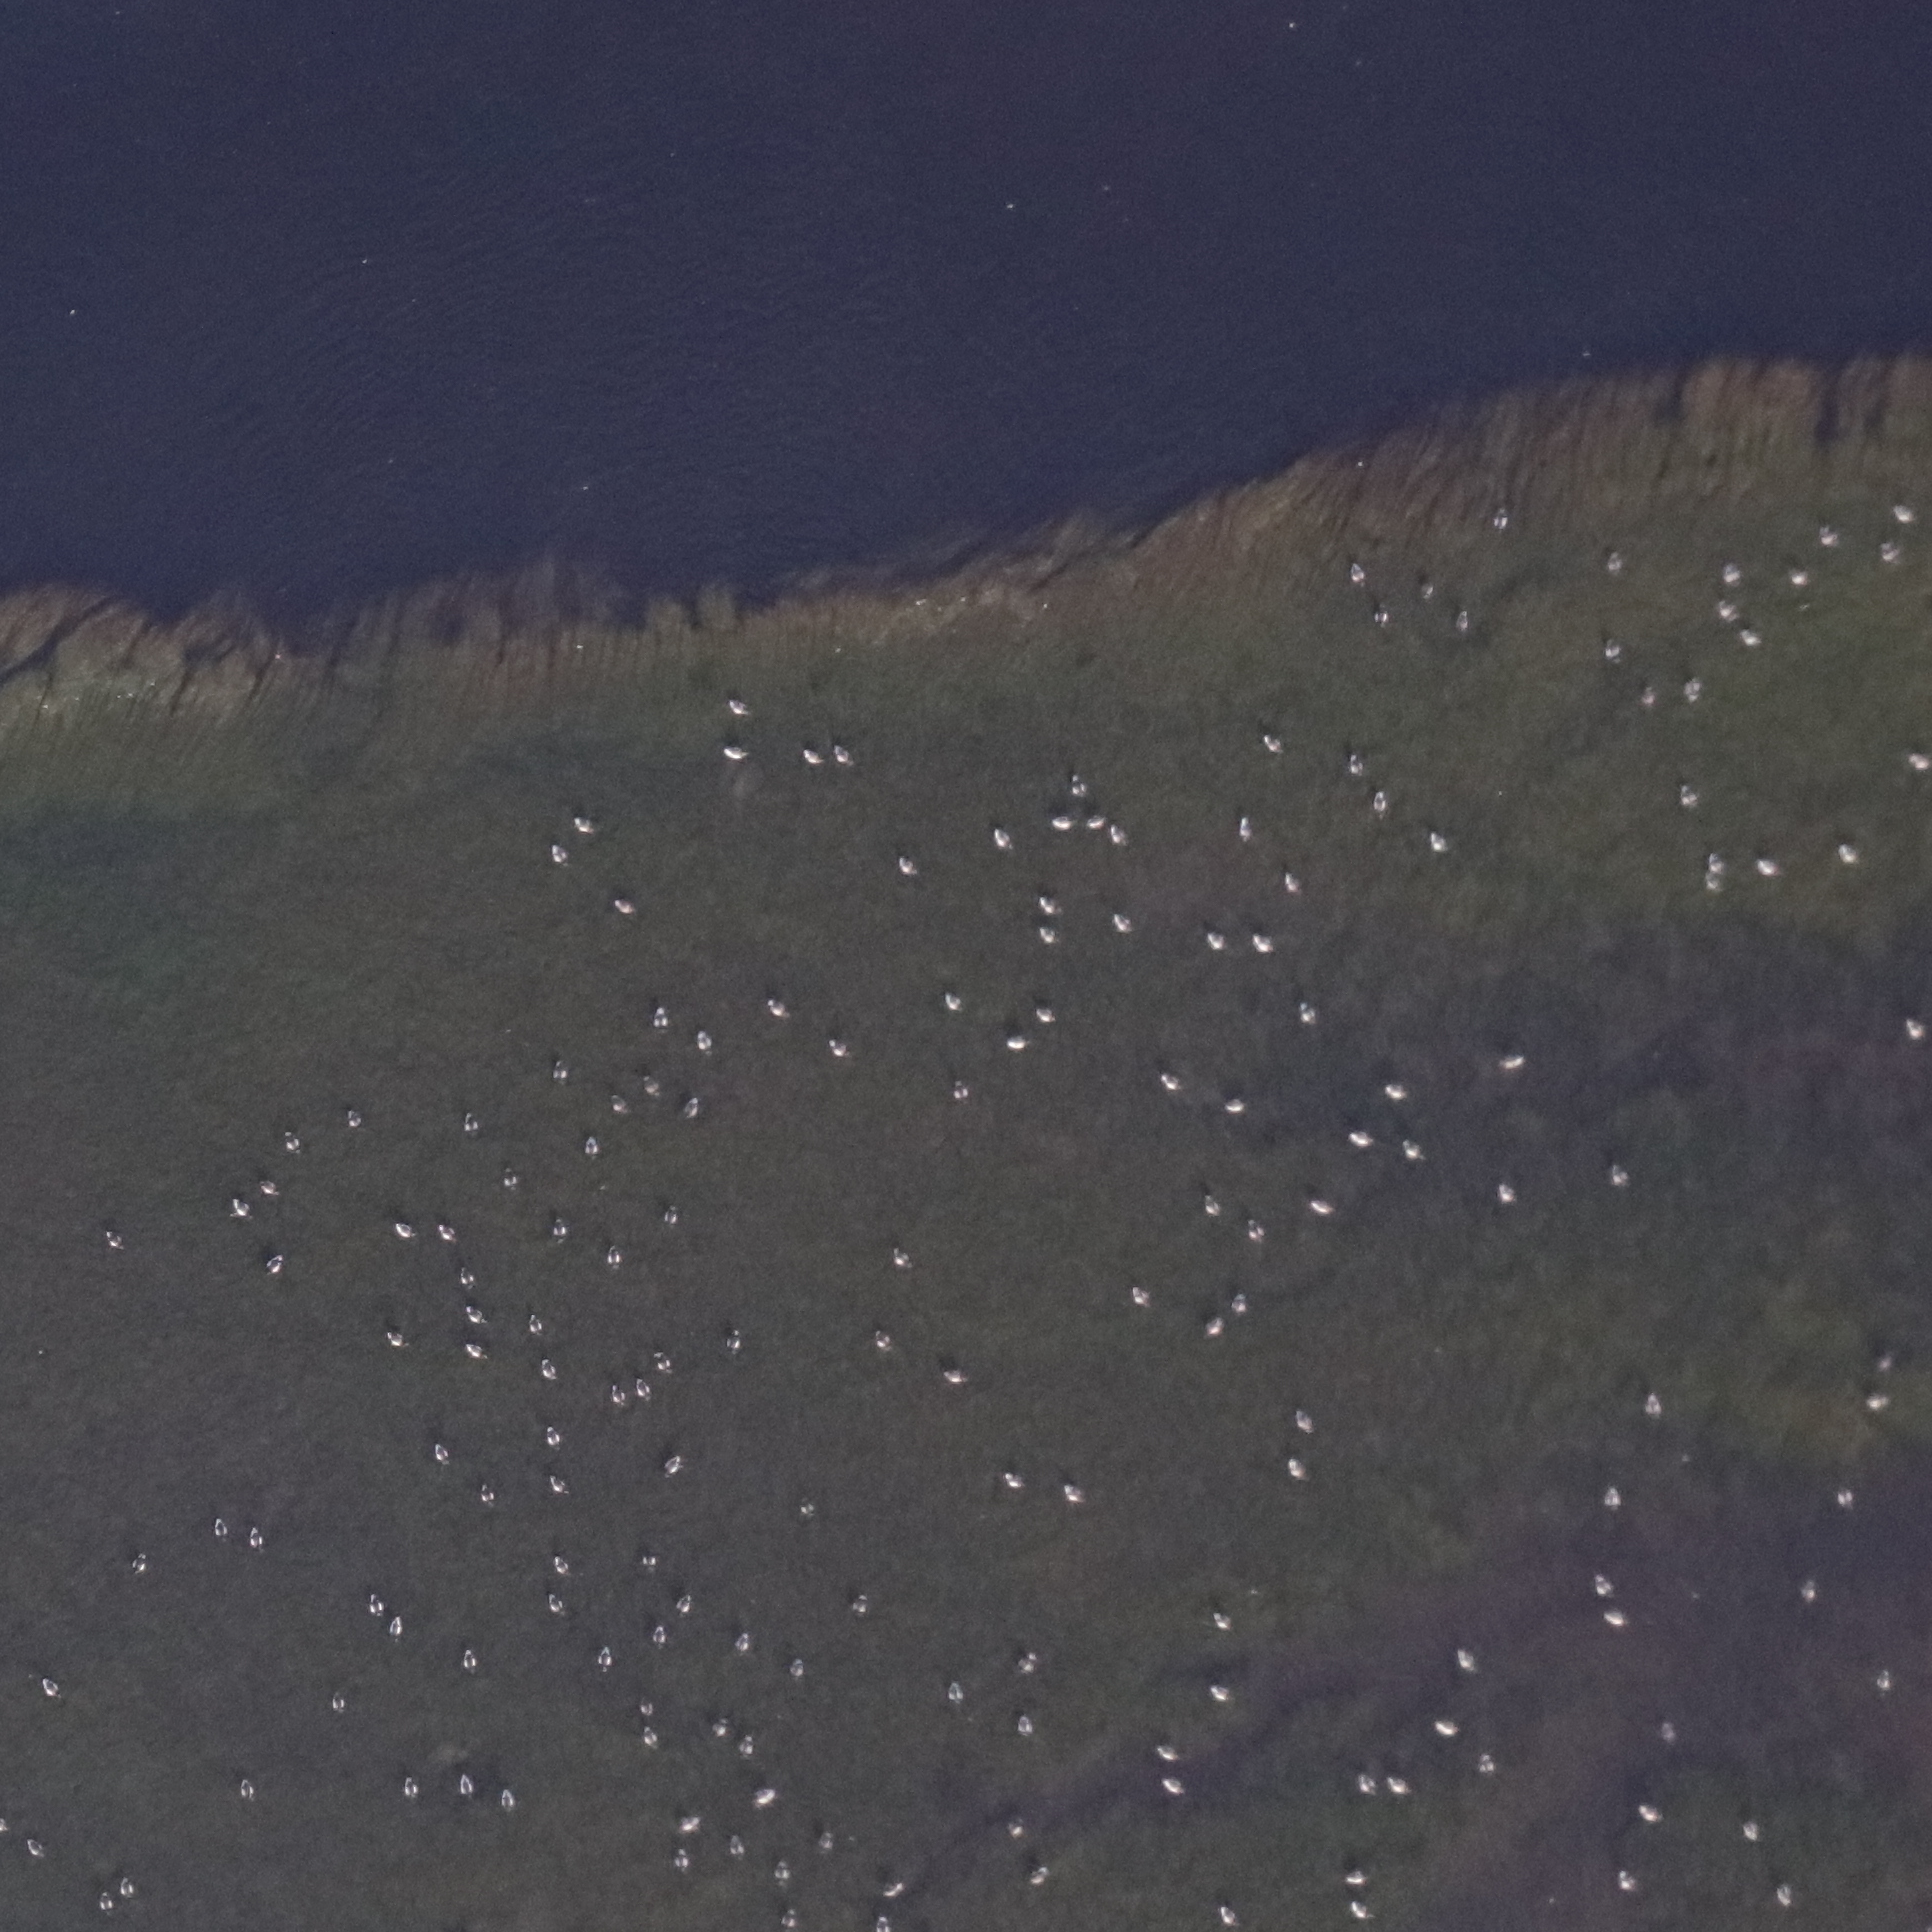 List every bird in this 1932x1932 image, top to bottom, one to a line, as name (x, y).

brant (1908, 500)
brant (1500, 517)
brant (1836, 530)
brant (1897, 550)
brant (1616, 563)
brant (1735, 564)
brant (1358, 569)
brant (1795, 585)
brant (1433, 587)
brant (1730, 609)
brant (1381, 618)
brant (1458, 621)
brant (1758, 638)
brant (1610, 645)
brant (1643, 685)
brant (1701, 685)
brant (743, 703)
brant (1262, 740)
brant (858, 745)
brant (745, 748)
brant (1344, 760)
brant (812, 761)
brant (1926, 761)
brant (1077, 785)
brant (1691, 796)
brant (1382, 798)
brant (1088, 822)
brant (1054, 823)
brant (579, 828)
brant (1250, 828)
brant (1111, 836)
brant (1010, 845)
brant (1441, 849)
brant (561, 856)
brant (1847, 860)
brant (907, 861)
brant (1720, 861)
brant (1761, 863)
brant (1290, 886)
brant (1718, 888)
brant (1053, 904)
brant (632, 908)
brant (1115, 923)
brant (1053, 937)
brant (1219, 937)
brant (1263, 944)
brant (785, 1006)
brant (956, 1006)
brant (1046, 1011)
brant (1310, 1012)
brant (666, 1020)
brant (1914, 1028)
brant (714, 1042)
brant (1019, 1046)
brant (841, 1050)
brant (1516, 1059)
brant (568, 1079)
brant (651, 1085)
brant (1166, 1088)
brant (960, 1091)
brant (1402, 1091)
brant (695, 1105)
brant (1237, 1107)
brant (622, 1112)
brant (345, 1115)
brant (479, 1130)
brant (1360, 1135)
brant (288, 1139)
brant (602, 1142)
brant (1411, 1150)
brant (1623, 1174)
brant (512, 1183)
brant (277, 1184)
brant (1511, 1194)
brant (1203, 1204)
brant (1324, 1204)
brant (247, 1207)
brant (674, 1216)
brant (399, 1226)
brant (441, 1226)
brant (1254, 1227)
brant (560, 1230)
brant (120, 1234)
brant (905, 1257)
brant (608, 1260)
brant (275, 1262)
brant (466, 1274)
brant (1147, 1295)
brant (1251, 1297)
brant (478, 1315)
brant (1224, 1321)
brant (537, 1326)
brant (887, 1335)
brant (395, 1338)
brant (732, 1339)
brant (478, 1344)
brant (1884, 1350)
brant (953, 1367)
brant (660, 1368)
brant (550, 1369)
brant (639, 1393)
brant (613, 1399)
brant (1648, 1409)
brant (1881, 1409)
brant (1302, 1422)
brant (550, 1433)
brant (441, 1453)
brant (1295, 1462)
brant (674, 1465)
brant (1017, 1480)
brant (563, 1486)
brant (494, 1492)
brant (1071, 1493)
brant (1624, 1497)
brant (1853, 1499)
brant (802, 1513)
brant (224, 1523)
brant (257, 1540)
brant (650, 1548)
brant (565, 1558)
brant (146, 1560)
brant (1601, 1592)
brant (1808, 1593)
brant (689, 1599)
brant (562, 1602)
brant (376, 1605)
brant (857, 1606)
brant (1611, 1614)
brant (1221, 1619)
brant (404, 1629)
brant (740, 1640)
brant (660, 1642)
brant (466, 1659)
brant (603, 1659)
brant (1464, 1659)
brant (1036, 1663)
brant (799, 1664)
brant (1883, 1681)
brant (61, 1682)
brant (953, 1689)
brant (1220, 1694)
brant (343, 1703)
brant (652, 1708)
brant (1029, 1722)
brant (1440, 1726)
brant (720, 1731)
brant (1669, 1732)
brant (643, 1737)
brant (1168, 1751)
brant (747, 1755)
brant (1488, 1767)
brant (1401, 1780)
brant (1367, 1782)
brant (1178, 1784)
brant (246, 1790)
brant (473, 1790)
brant (418, 1796)
brant (508, 1802)
brant (755, 1802)
brant (1648, 1806)
brant (9, 1822)
brant (1019, 1823)
brant (697, 1831)
brant (1759, 1831)
brant (833, 1837)
brant (725, 1844)
brant (39, 1853)
brant (692, 1858)
brant (774, 1869)
brant (1352, 1873)
brant (1629, 1879)
brant (1043, 1880)
brant (129, 1883)
brant (879, 1891)
brant (1783, 1893)
brant (109, 1900)
brant (782, 1909)
brant (1366, 1915)
brant (1226, 1918)
brant (887, 1929)